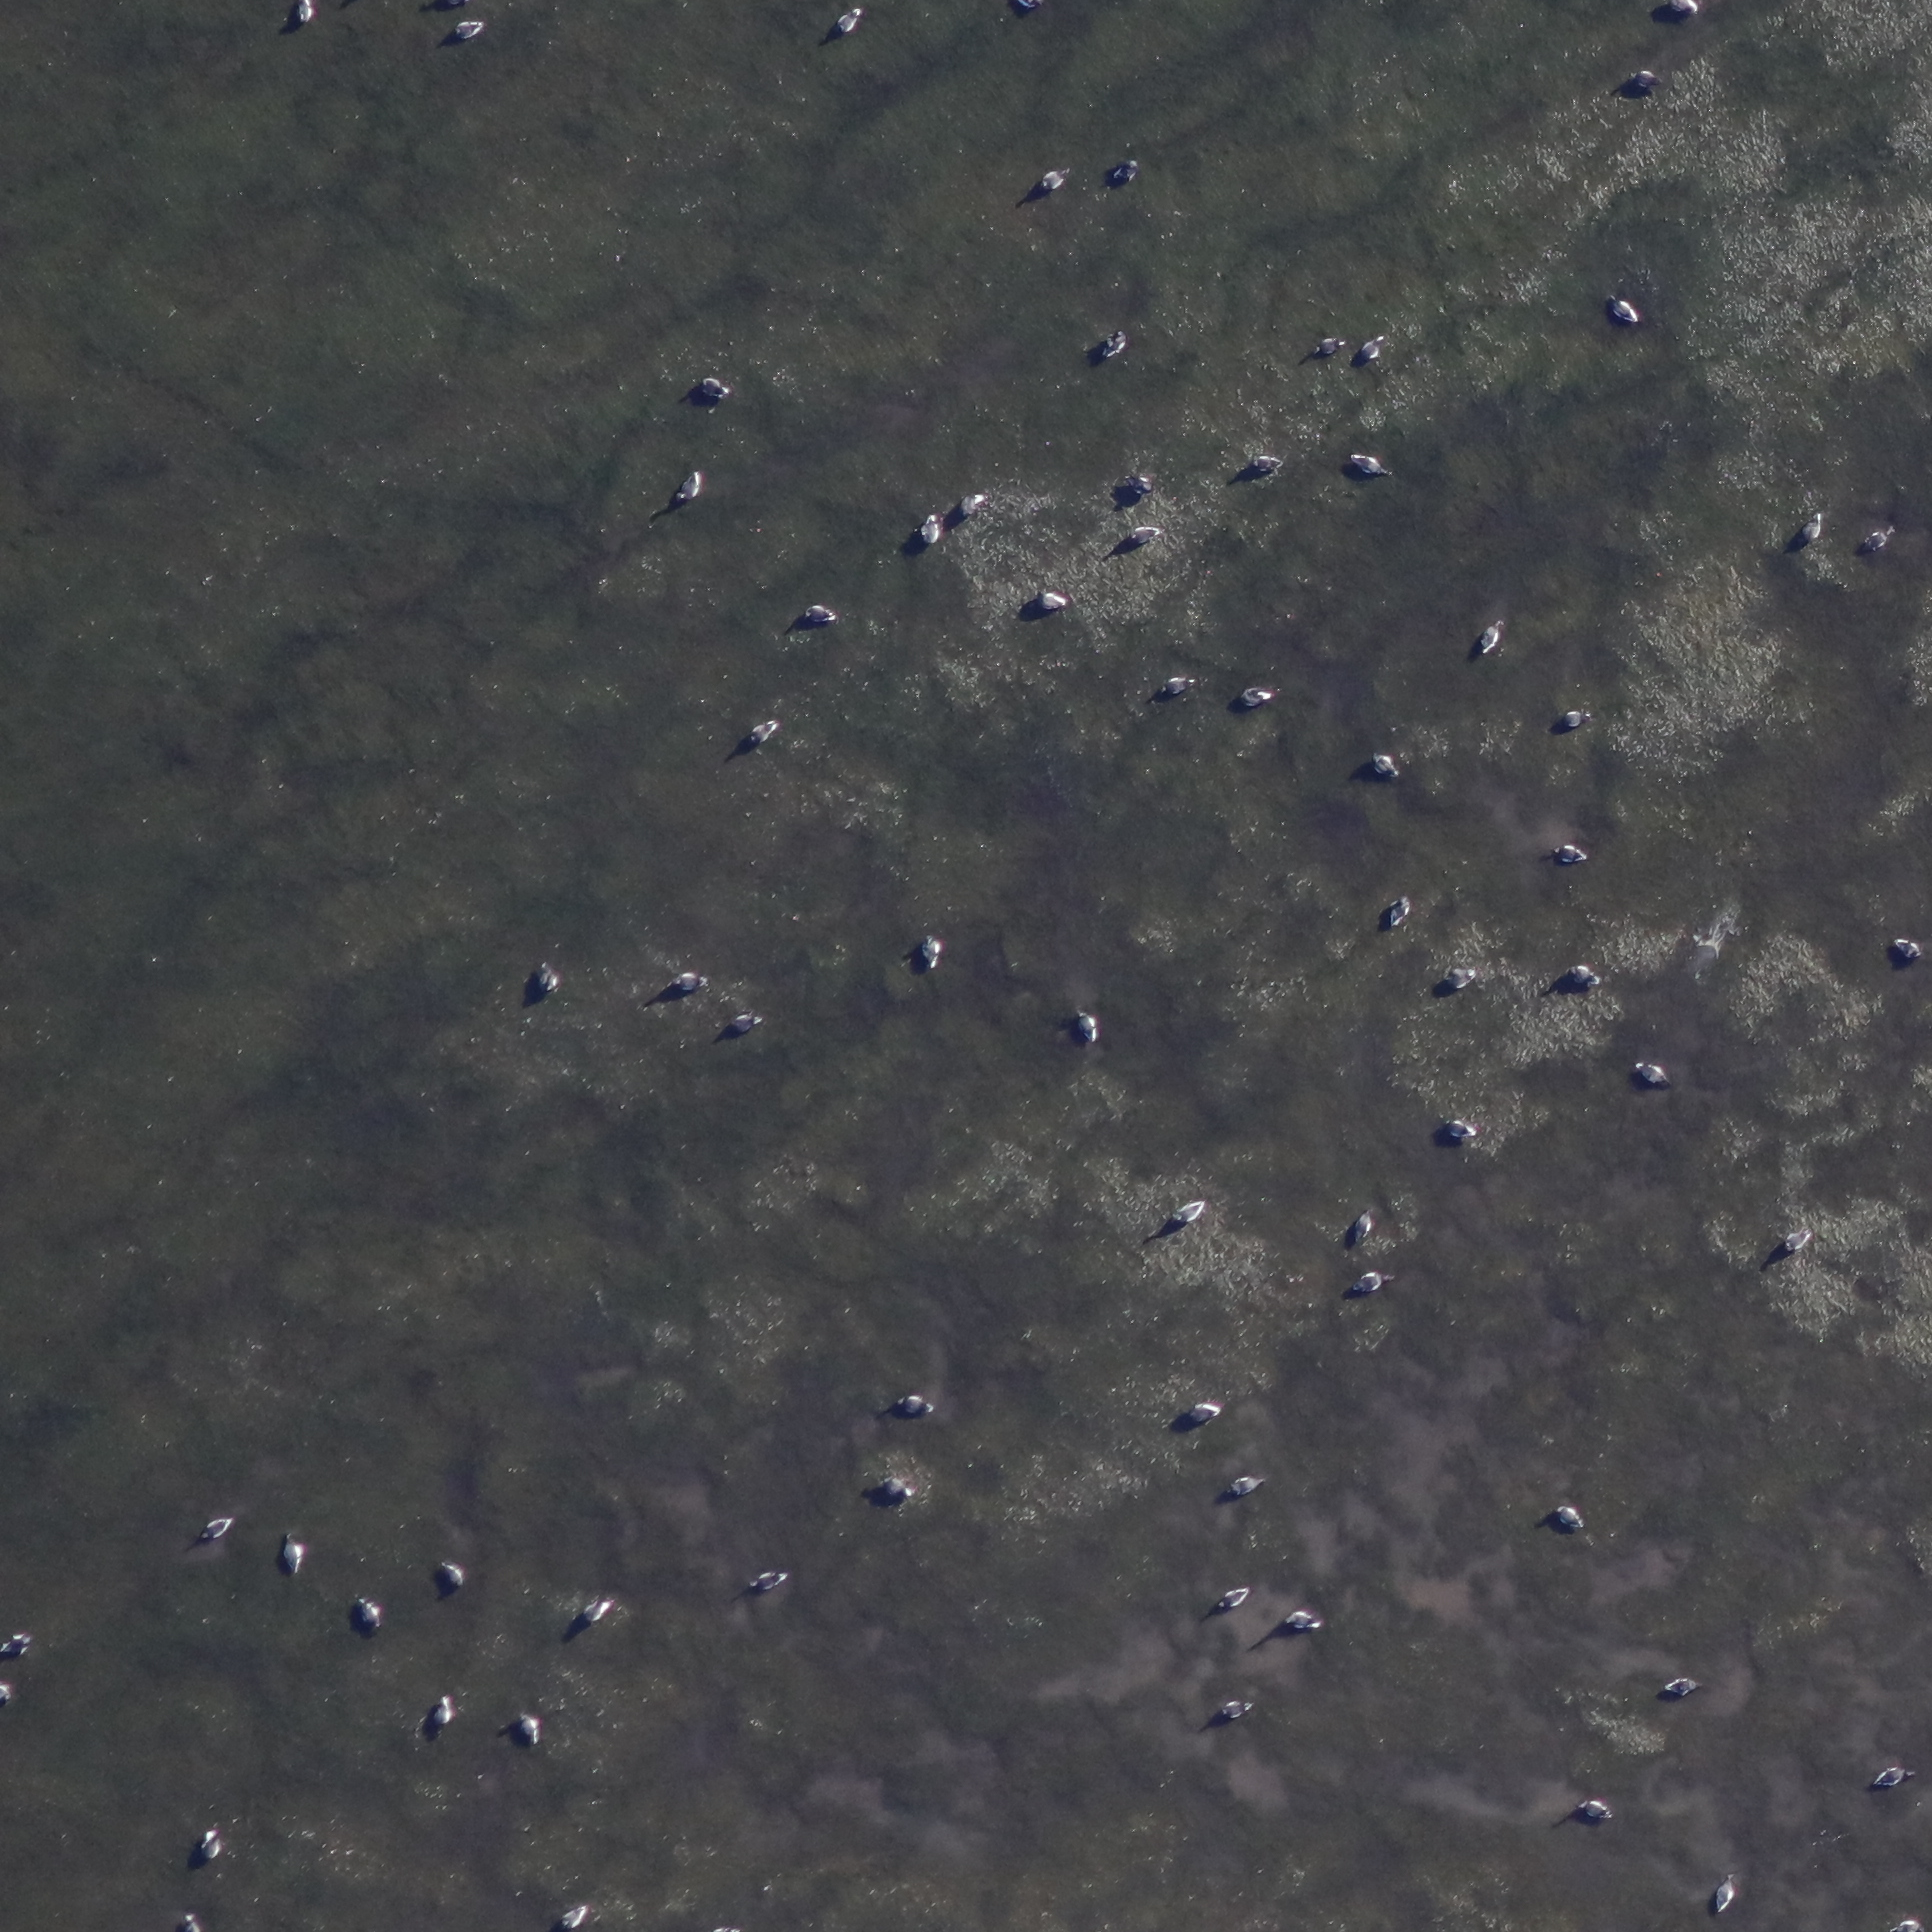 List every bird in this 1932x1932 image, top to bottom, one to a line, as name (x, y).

brant (1688, 5)
brant (306, 8)
brant (848, 22)
brant (467, 29)
brant (1646, 77)
brant (1126, 172)
brant (1055, 181)
brant (1624, 309)
brant (1114, 344)
brant (1328, 345)
brant (1371, 348)
brant (713, 387)
brant (1266, 463)
brant (1370, 465)
brant (1138, 483)
brant (689, 488)
brant (968, 506)
brant (1812, 530)
brant (931, 531)
brant (1144, 533)
brant (1877, 541)
brant (1056, 600)
brant (820, 614)
brant (1490, 638)
brant (1177, 686)
brant (1255, 698)
brant (1575, 719)
brant (763, 732)
brant (1386, 765)
brant (1570, 854)
brant (1397, 912)
brant (1909, 950)
brant (931, 952)
brant (1459, 975)
brant (1582, 975)
brant (549, 980)
brant (688, 981)
brant (745, 1022)
brant (1088, 1028)
brant (1655, 1076)
brant (1458, 1128)
brant (1190, 1212)
brant (1364, 1223)
brant (1797, 1240)
brant (1372, 1283)
brant (915, 1405)
brant (1205, 1411)
brant (1244, 1487)
brant (897, 1489)
brant (1568, 1517)
brant (216, 1528)
brant (293, 1555)
brant (453, 1573)
brant (768, 1582)
brant (1234, 1598)
brant (594, 1611)
brant (371, 1614)
brant (1300, 1618)
brant (17, 1644)
brant (1679, 1689)
brant (1235, 1710)
brant (444, 1711)
brant (529, 1727)
brant (1893, 1776)
brant (1594, 1808)
brant (211, 1846)
brant (1723, 1894)
brant (574, 1917)
brant (1909, 1927)
brant (191, 1929)